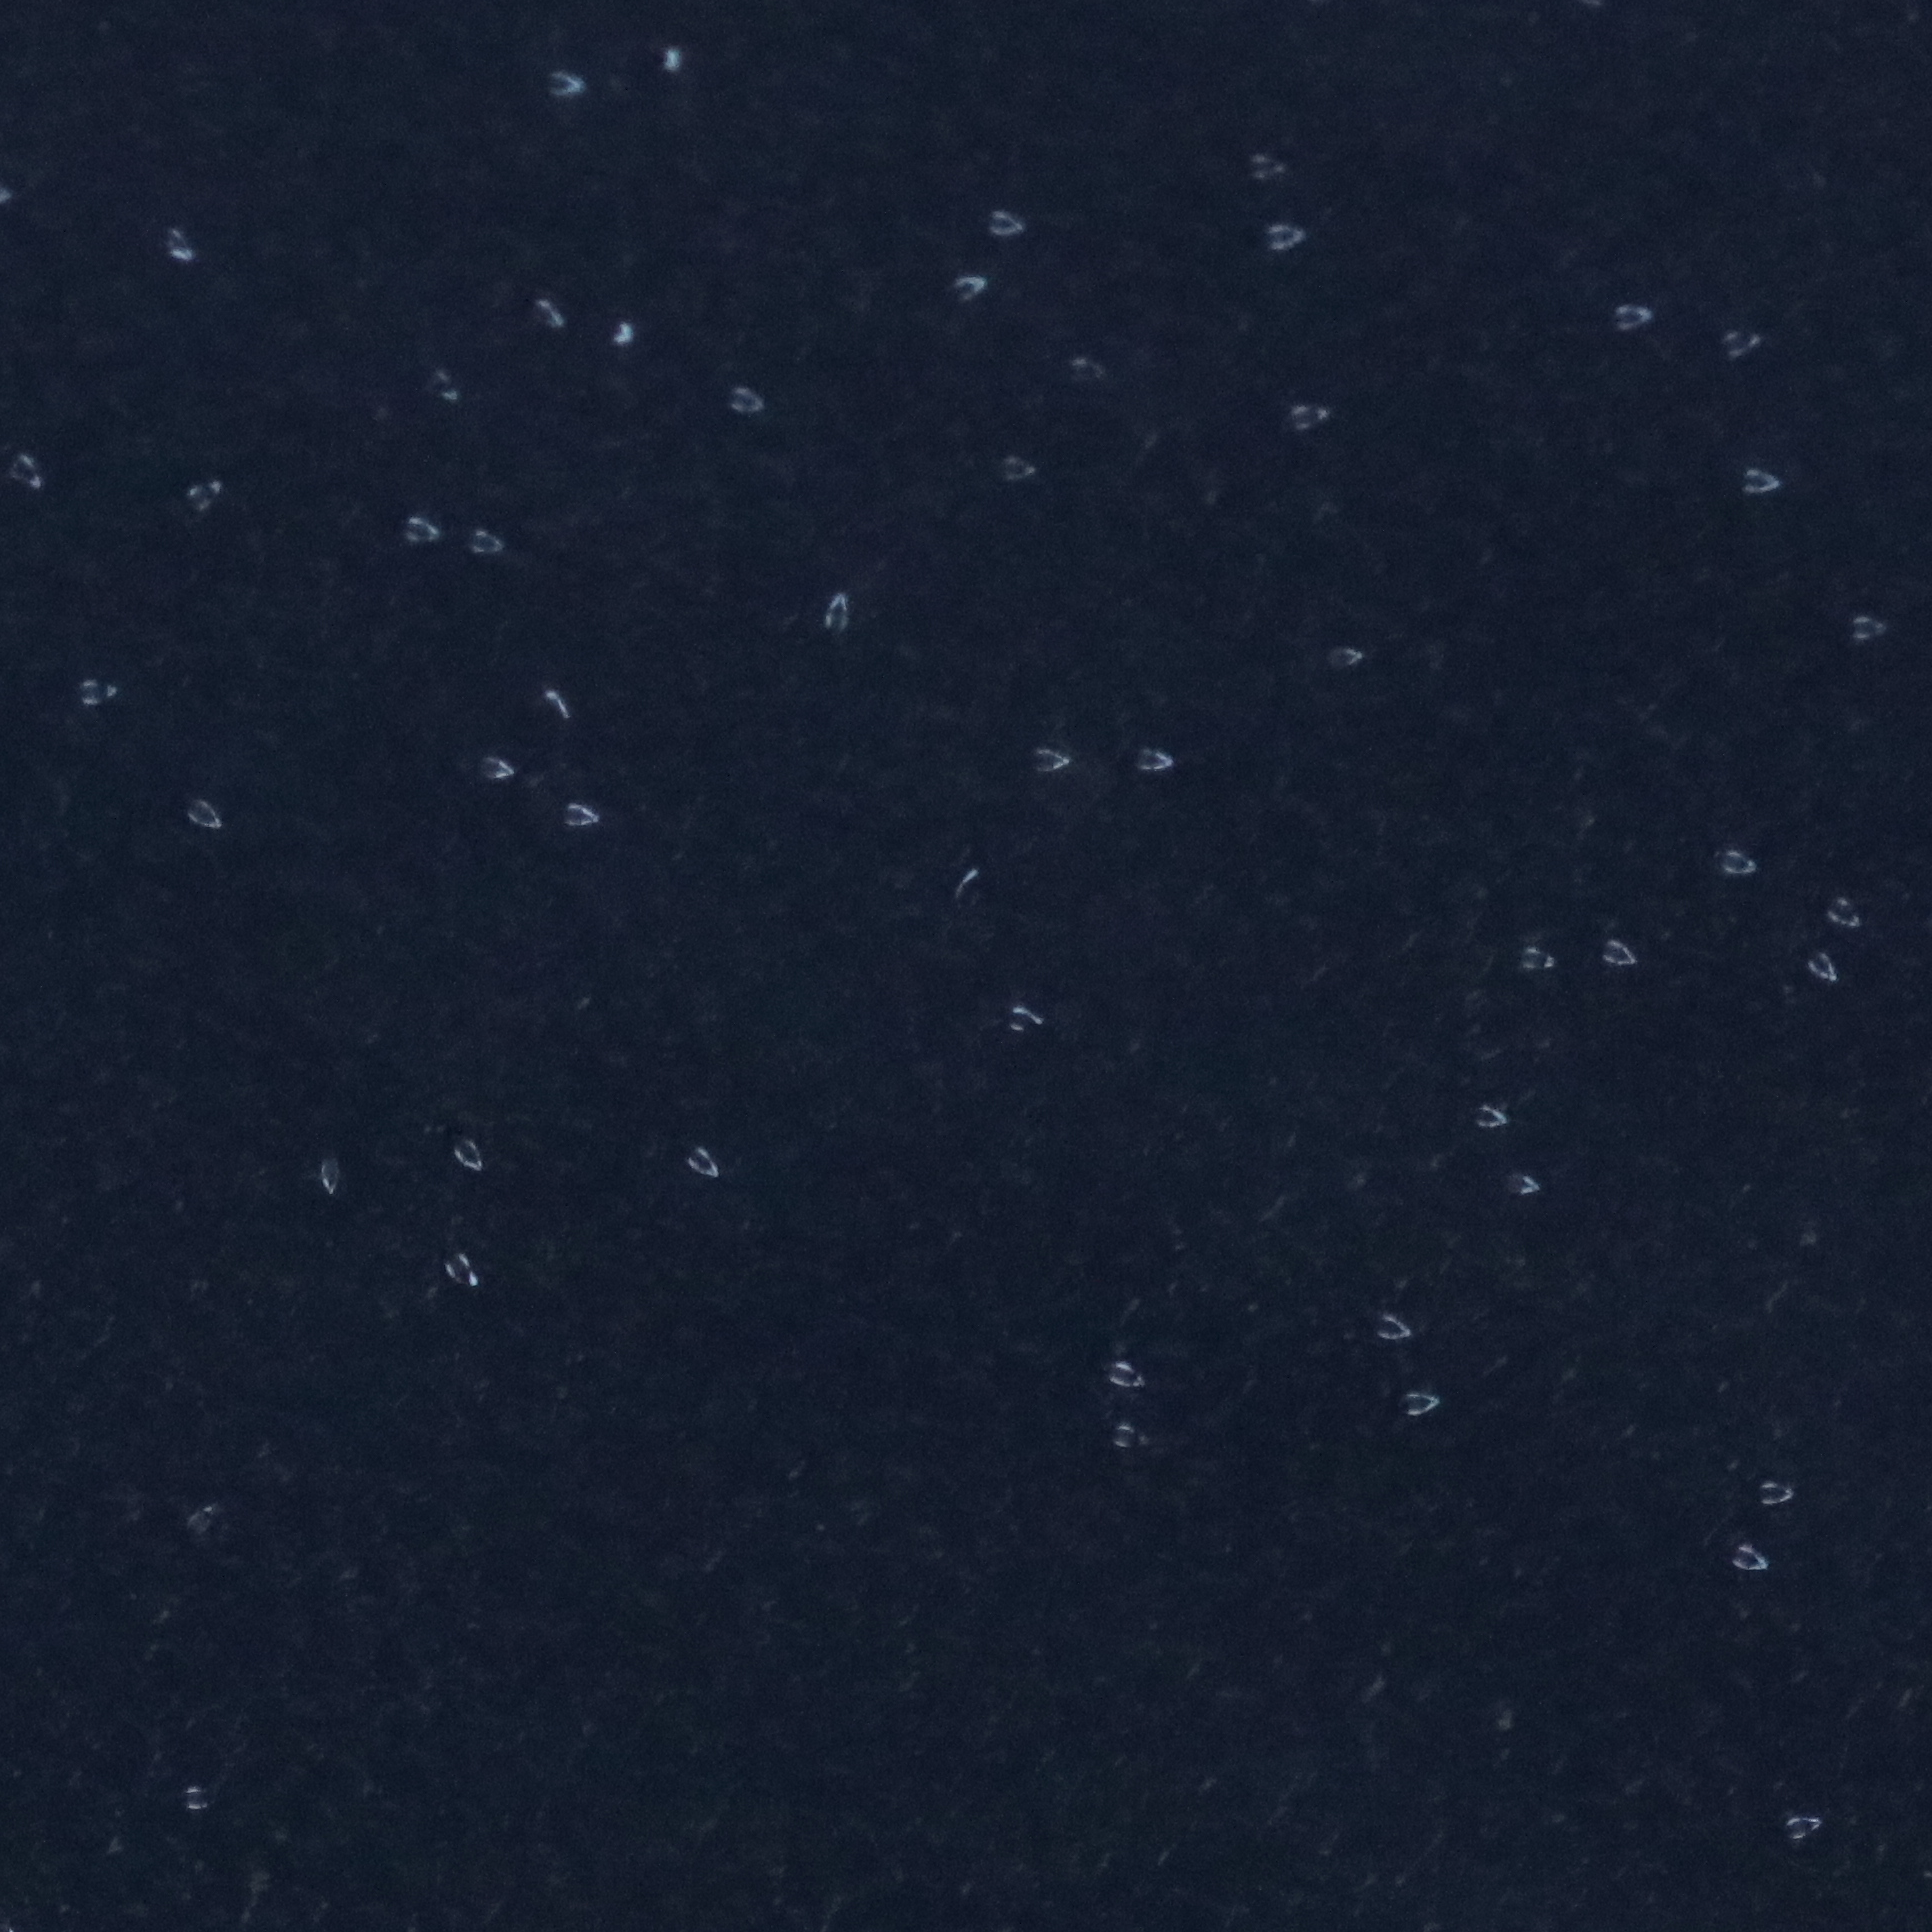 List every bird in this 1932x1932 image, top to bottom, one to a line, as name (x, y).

brant (558, 83)
brant (1262, 164)
brant (1003, 220)
brant (1277, 236)
brant (173, 240)
brant (964, 286)
brant (545, 312)
brant (1629, 317)
brant (1735, 342)
brant (442, 388)
brant (743, 398)
brant (1305, 415)
brant (1018, 469)
brant (27, 473)
brant (1757, 479)
brant (200, 495)
brant (418, 530)
brant (482, 542)
brant (836, 614)
brant (1864, 626)
brant (1345, 656)
brant (93, 693)
brant (1047, 759)
brant (1147, 759)
brant (493, 766)
brant (202, 813)
brant (579, 814)
brant (1733, 860)
brant (1845, 911)
brant (1614, 953)
brant (1534, 957)
brant (1818, 962)
brant (1022, 1019)
brant (1488, 1114)
brant (466, 1149)
brant (701, 1160)
brant (330, 1172)
brant (1522, 1184)
brant (460, 1269)
brant (1387, 1328)
brant (1123, 1374)
brant (1416, 1404)
brant (1128, 1436)
brant (1773, 1492)
brant (199, 1520)
brant (1746, 1559)
brant (195, 1799)
brant (1797, 1827)